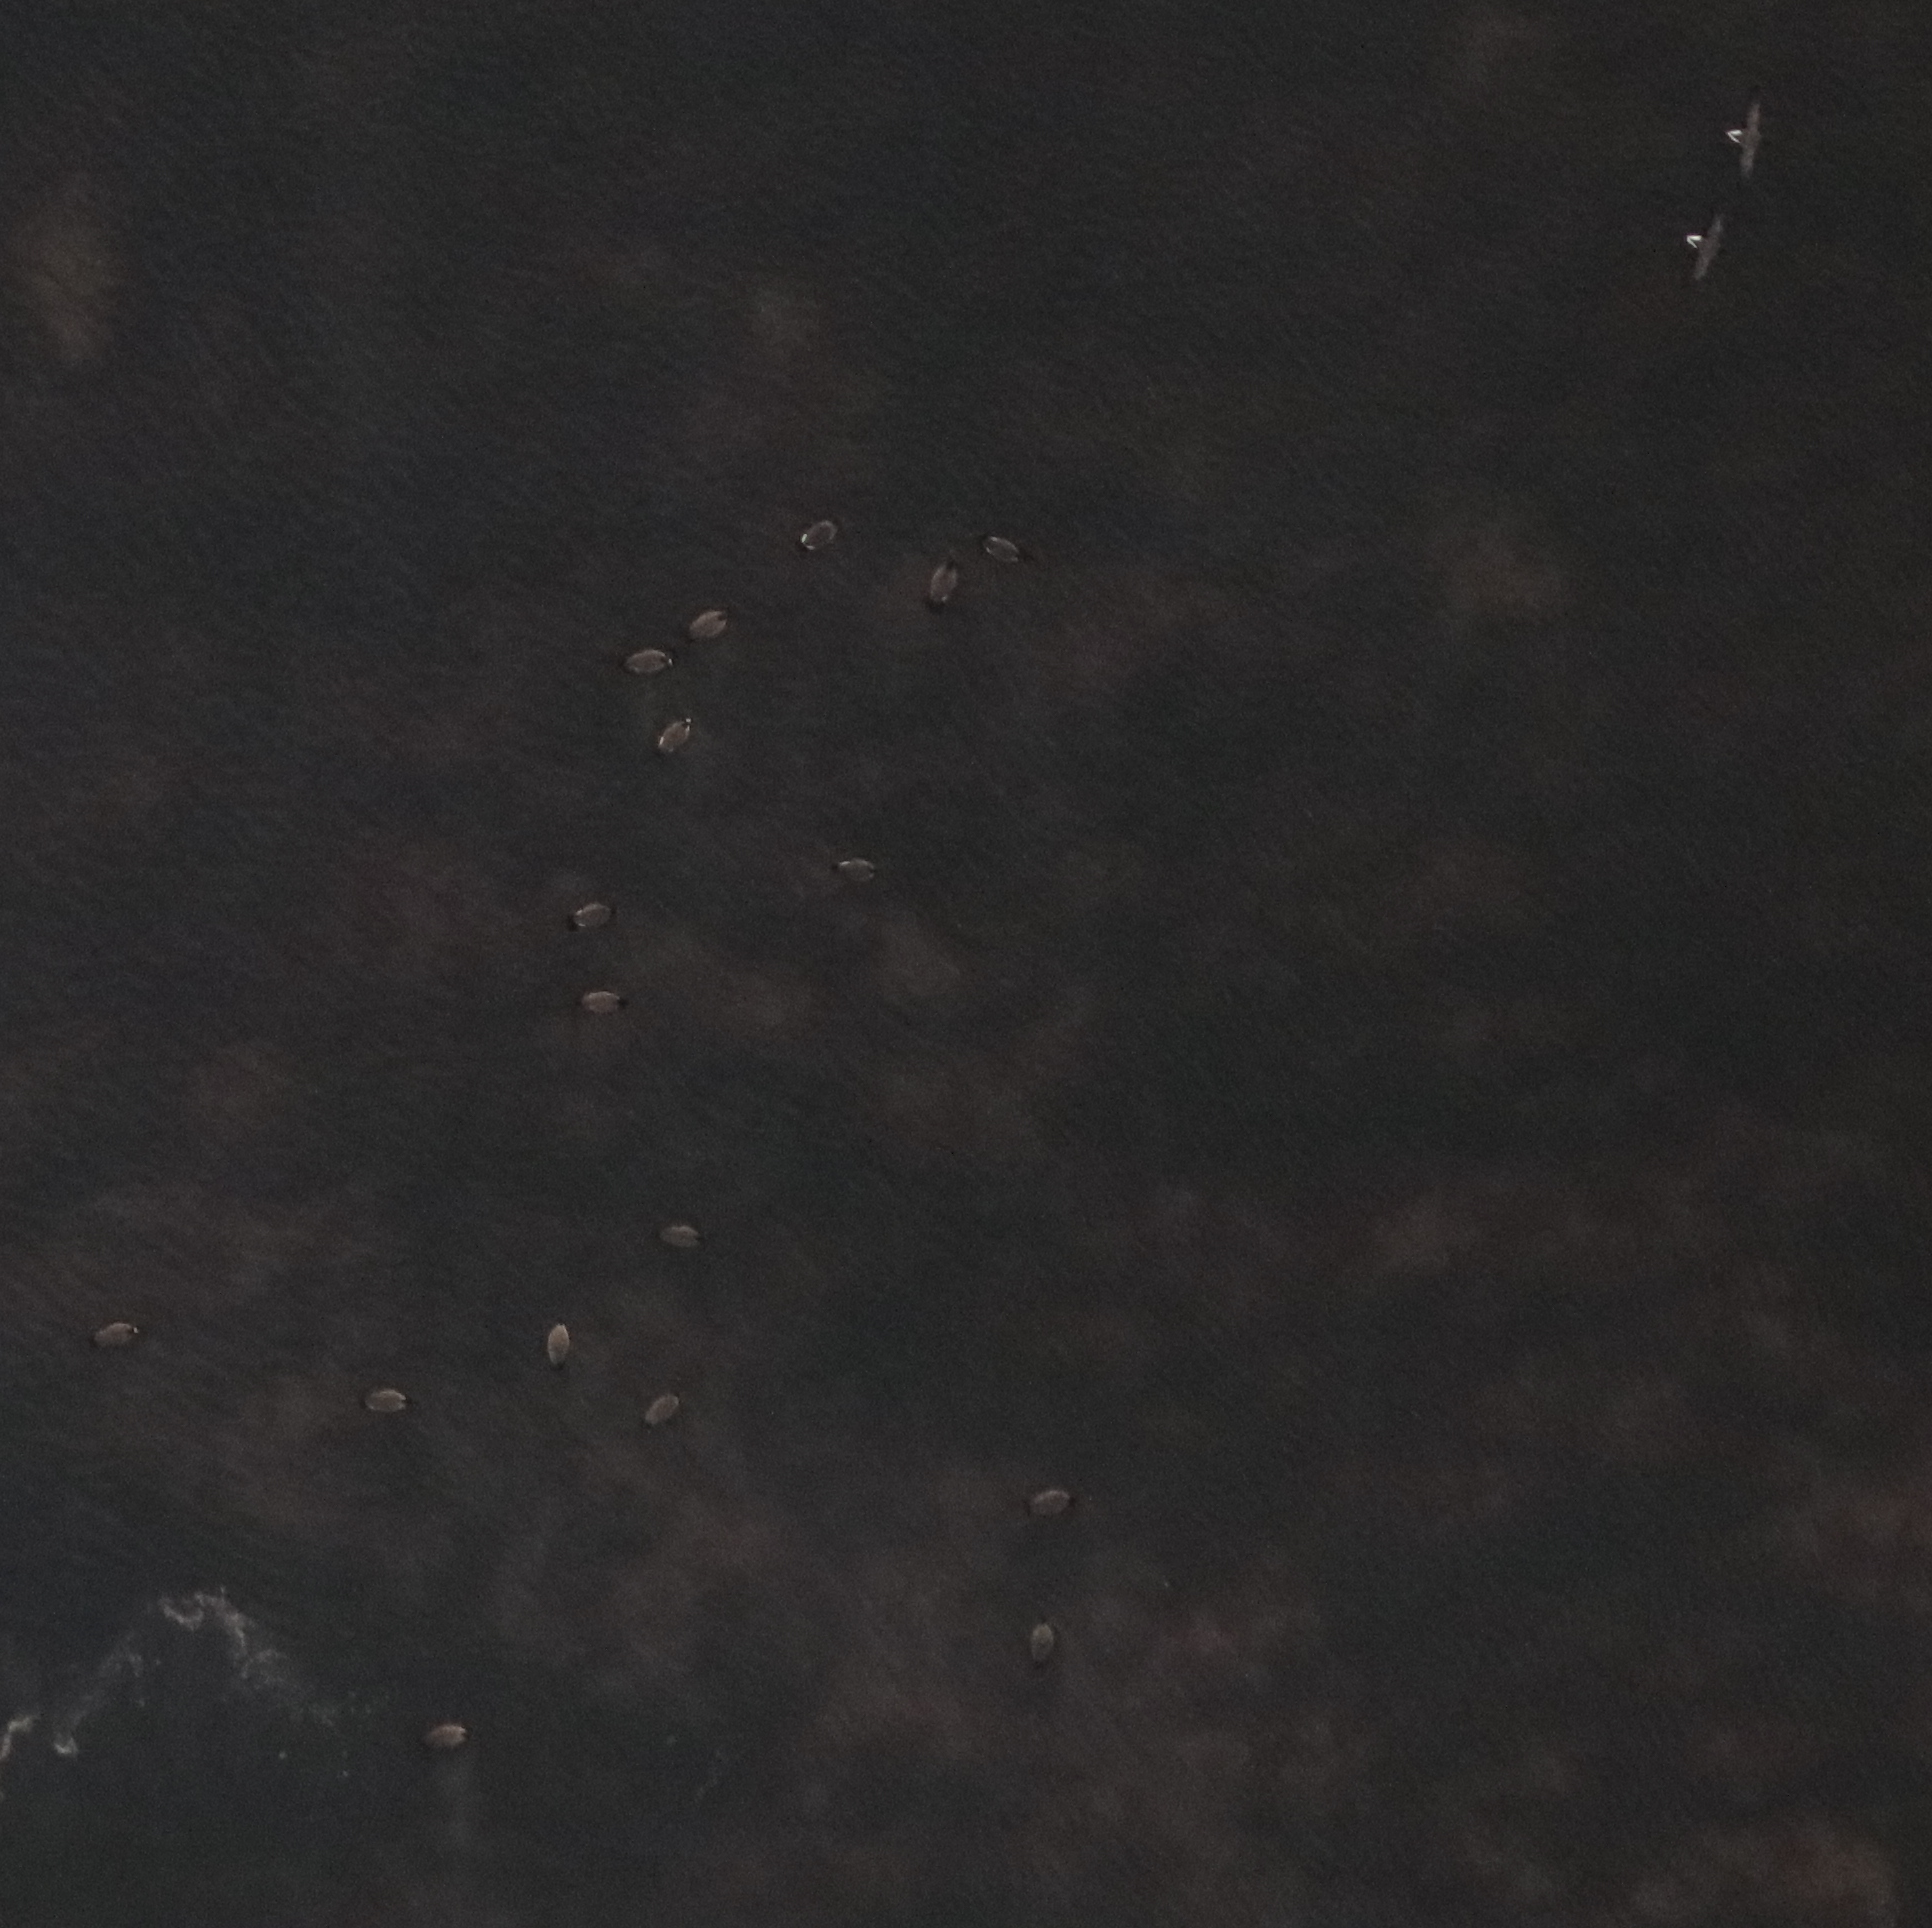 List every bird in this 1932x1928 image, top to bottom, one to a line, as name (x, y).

brant (1746, 138)
brant (1703, 242)
Canada goose (819, 535)
Canada goose (1003, 550)
Canada goose (942, 585)
Canada goose (708, 627)
Canada goose (649, 660)
Canada goose (672, 736)
Canada goose (859, 870)
Canada goose (591, 915)
Canada goose (600, 1003)
Canada goose (680, 1236)
Canada goose (115, 1335)
Canada goose (556, 1343)
Canada goose (386, 1400)
Canada goose (661, 1409)
Canada goose (1048, 1503)
Canada goose (1043, 1643)
Canada goose (445, 1732)